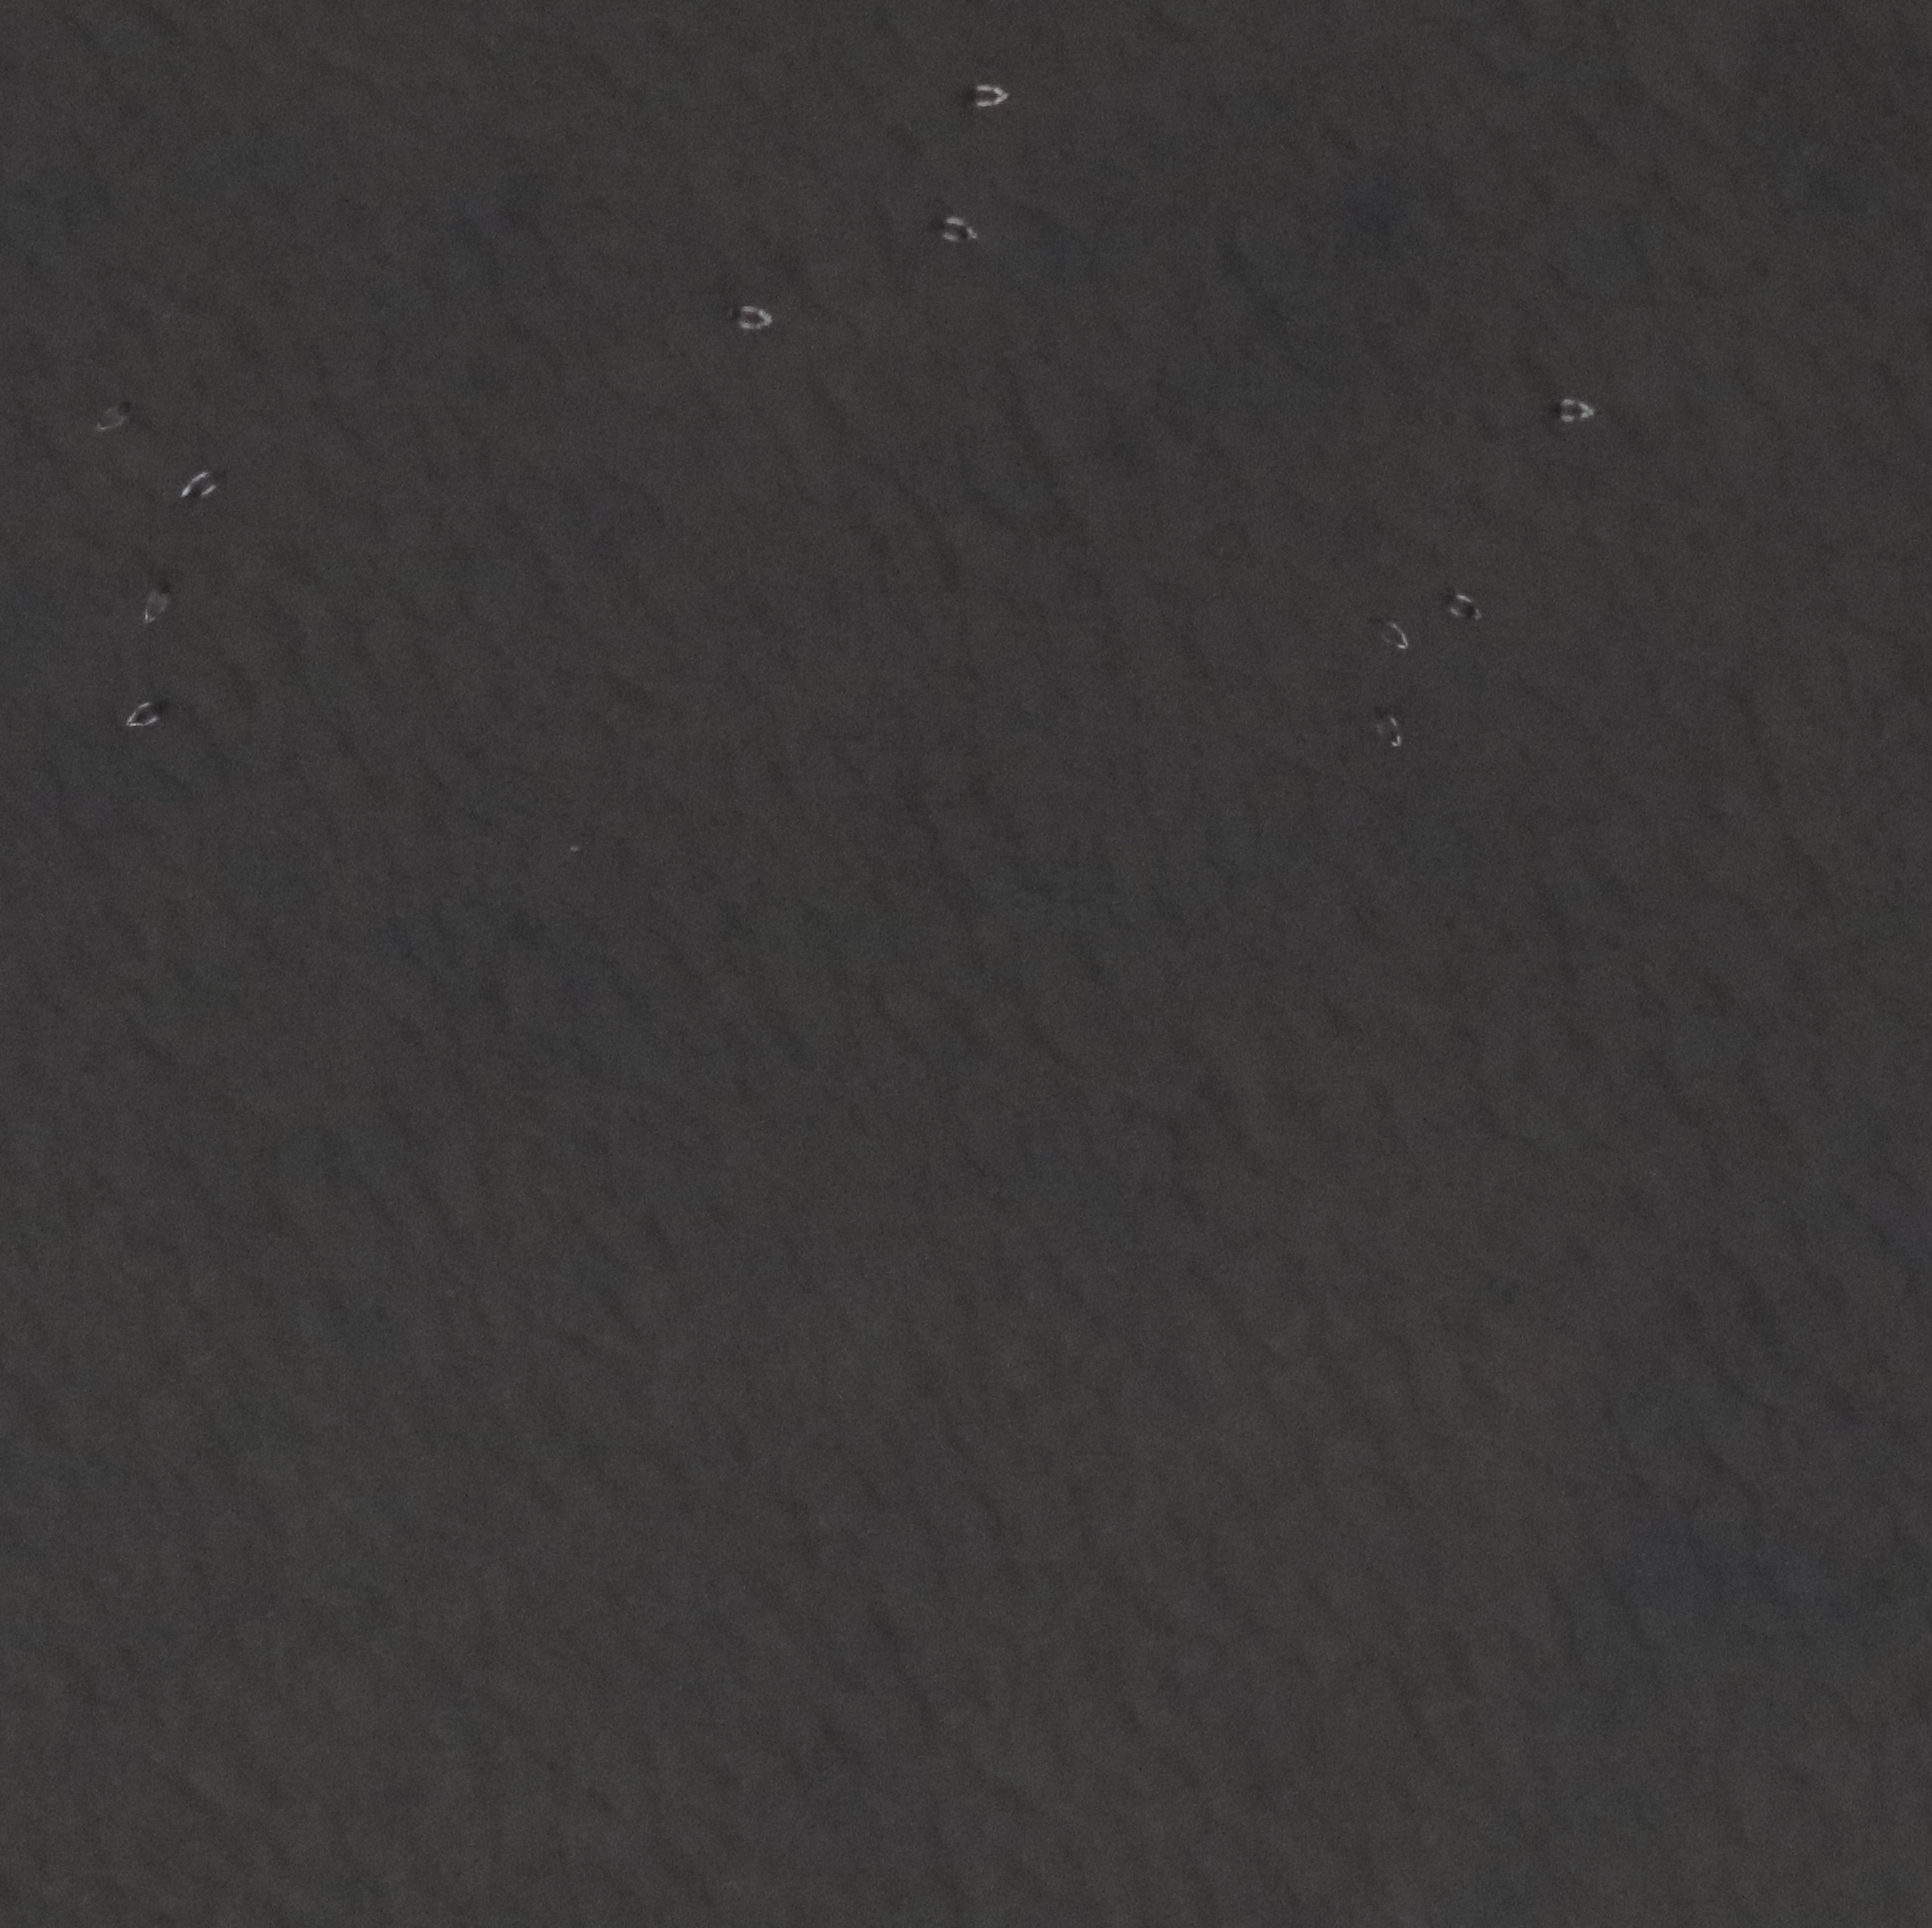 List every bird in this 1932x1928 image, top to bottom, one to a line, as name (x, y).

brant (985, 96)
brant (955, 229)
brant (749, 317)
brant (1571, 409)
brant (115, 417)
brant (202, 483)
brant (154, 603)
brant (1463, 606)
brant (1392, 631)
brant (145, 714)
brant (1391, 729)